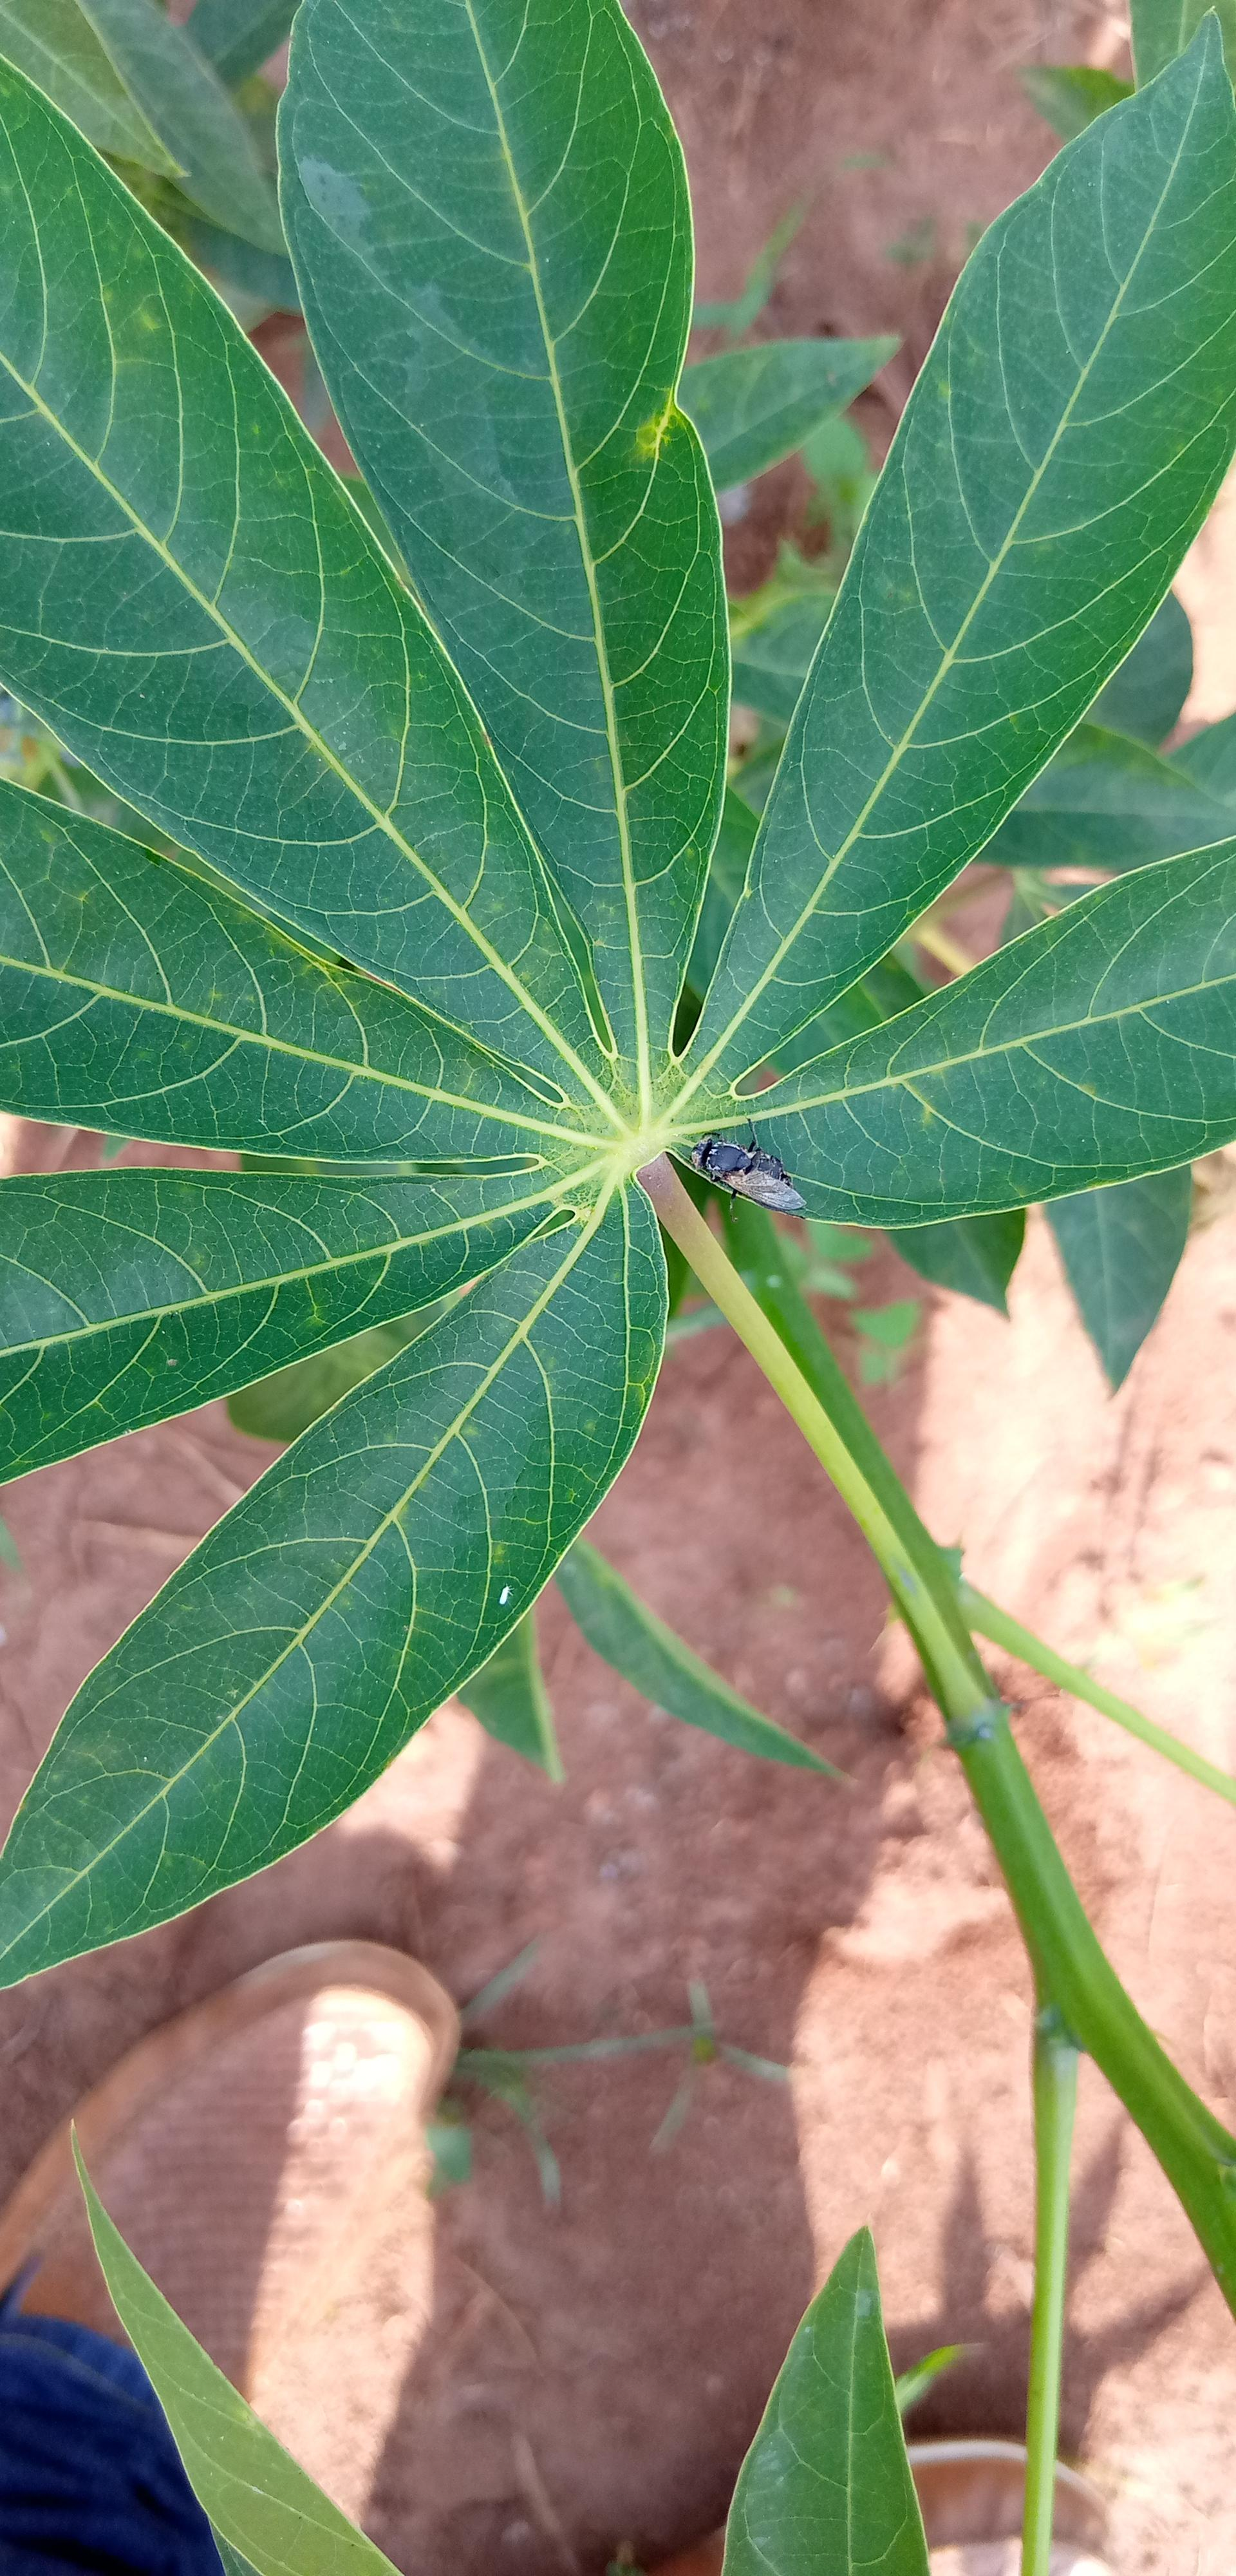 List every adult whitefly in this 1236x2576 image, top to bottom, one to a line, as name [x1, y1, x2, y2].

whitefly [496, 1582, 519, 1616]